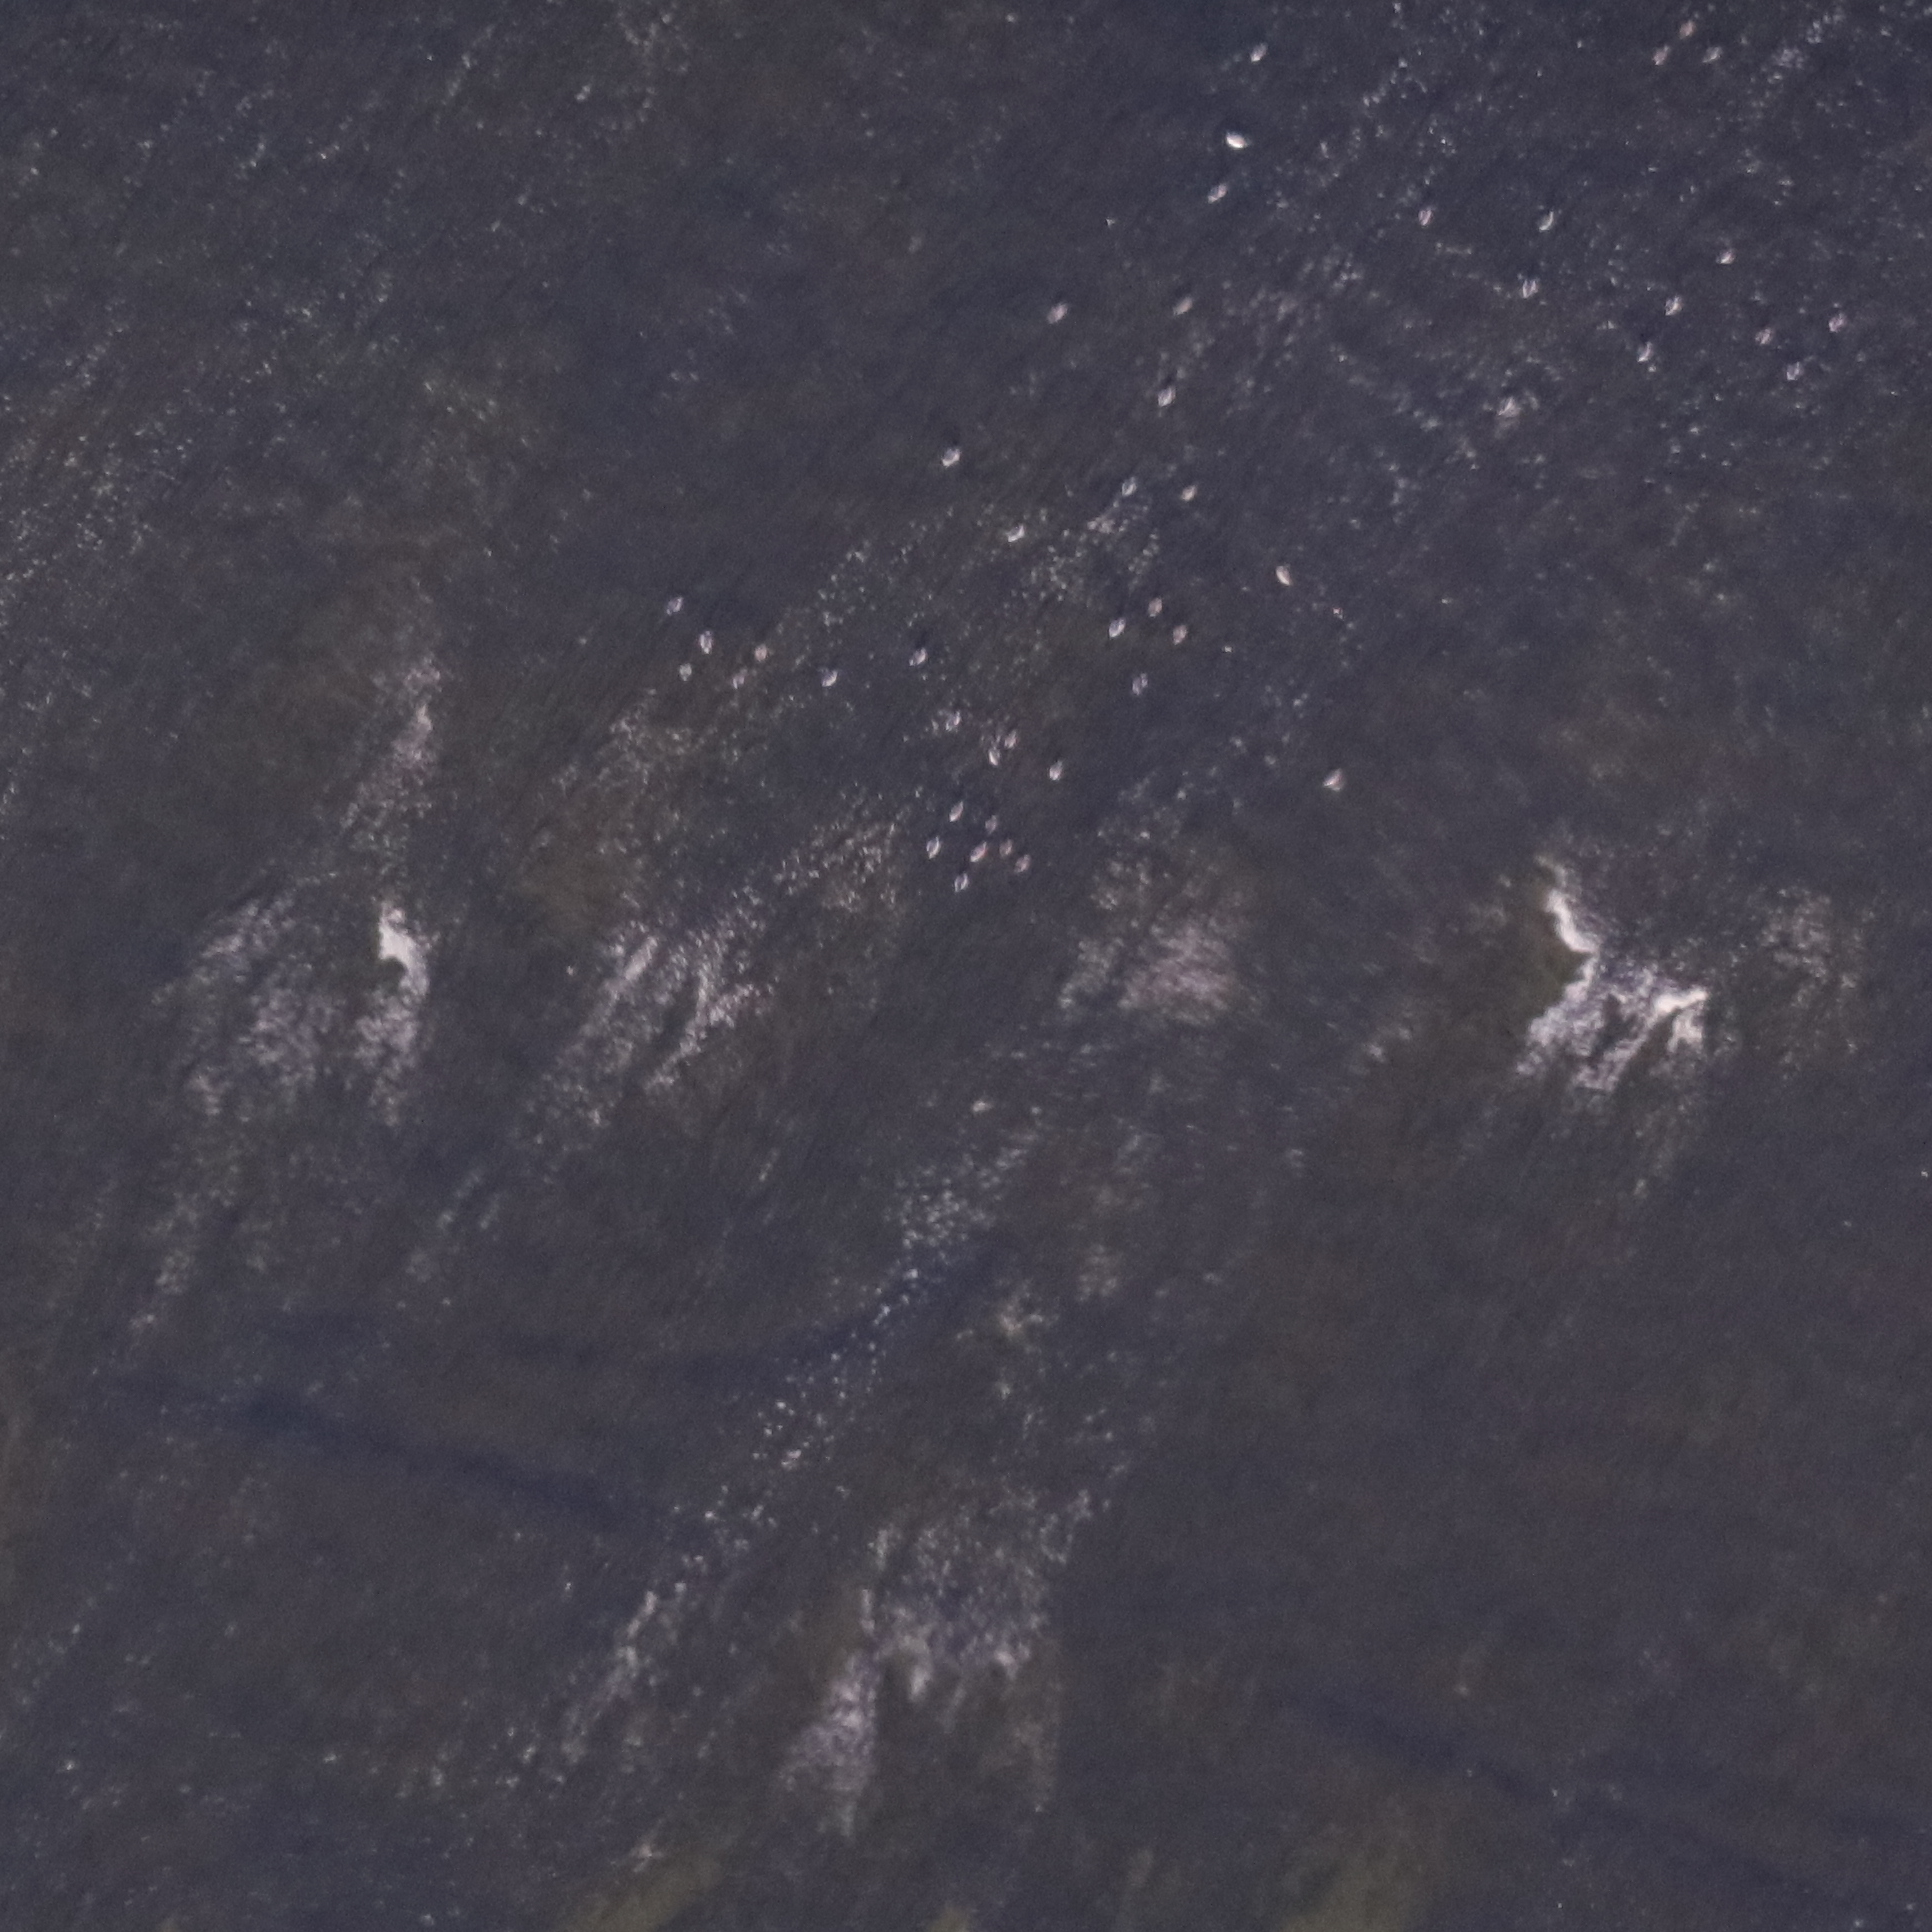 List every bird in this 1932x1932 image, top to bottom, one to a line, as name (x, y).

brant (1692, 24)
brant (1259, 46)
brant (1720, 57)
brant (1661, 60)
brant (1240, 143)
brant (1228, 192)
brant (1431, 214)
brant (1558, 214)
brant (1732, 252)
brant (1535, 292)
brant (1677, 301)
brant (1183, 310)
brant (1054, 311)
brant (1841, 322)
brant (1766, 336)
brant (1646, 350)
brant (1803, 367)
brant (1168, 395)
brant (1505, 403)
brant (953, 461)
brant (1130, 480)
brant (1183, 489)
brant (1013, 532)
brant (1282, 576)
brant (680, 601)
brant (1160, 606)
brant (1124, 620)
brant (1181, 638)
brant (712, 643)
brant (921, 656)
brant (766, 657)
brant (690, 672)
brant (833, 674)
brant (742, 681)
brant (1153, 688)
brant (957, 724)
brant (1012, 744)
brant (989, 755)
brant (1334, 771)
brant (1059, 776)
brant (953, 809)
brant (981, 815)
brant (1006, 841)
brant (969, 847)
brant (936, 850)
brant (1016, 860)
brant (963, 877)